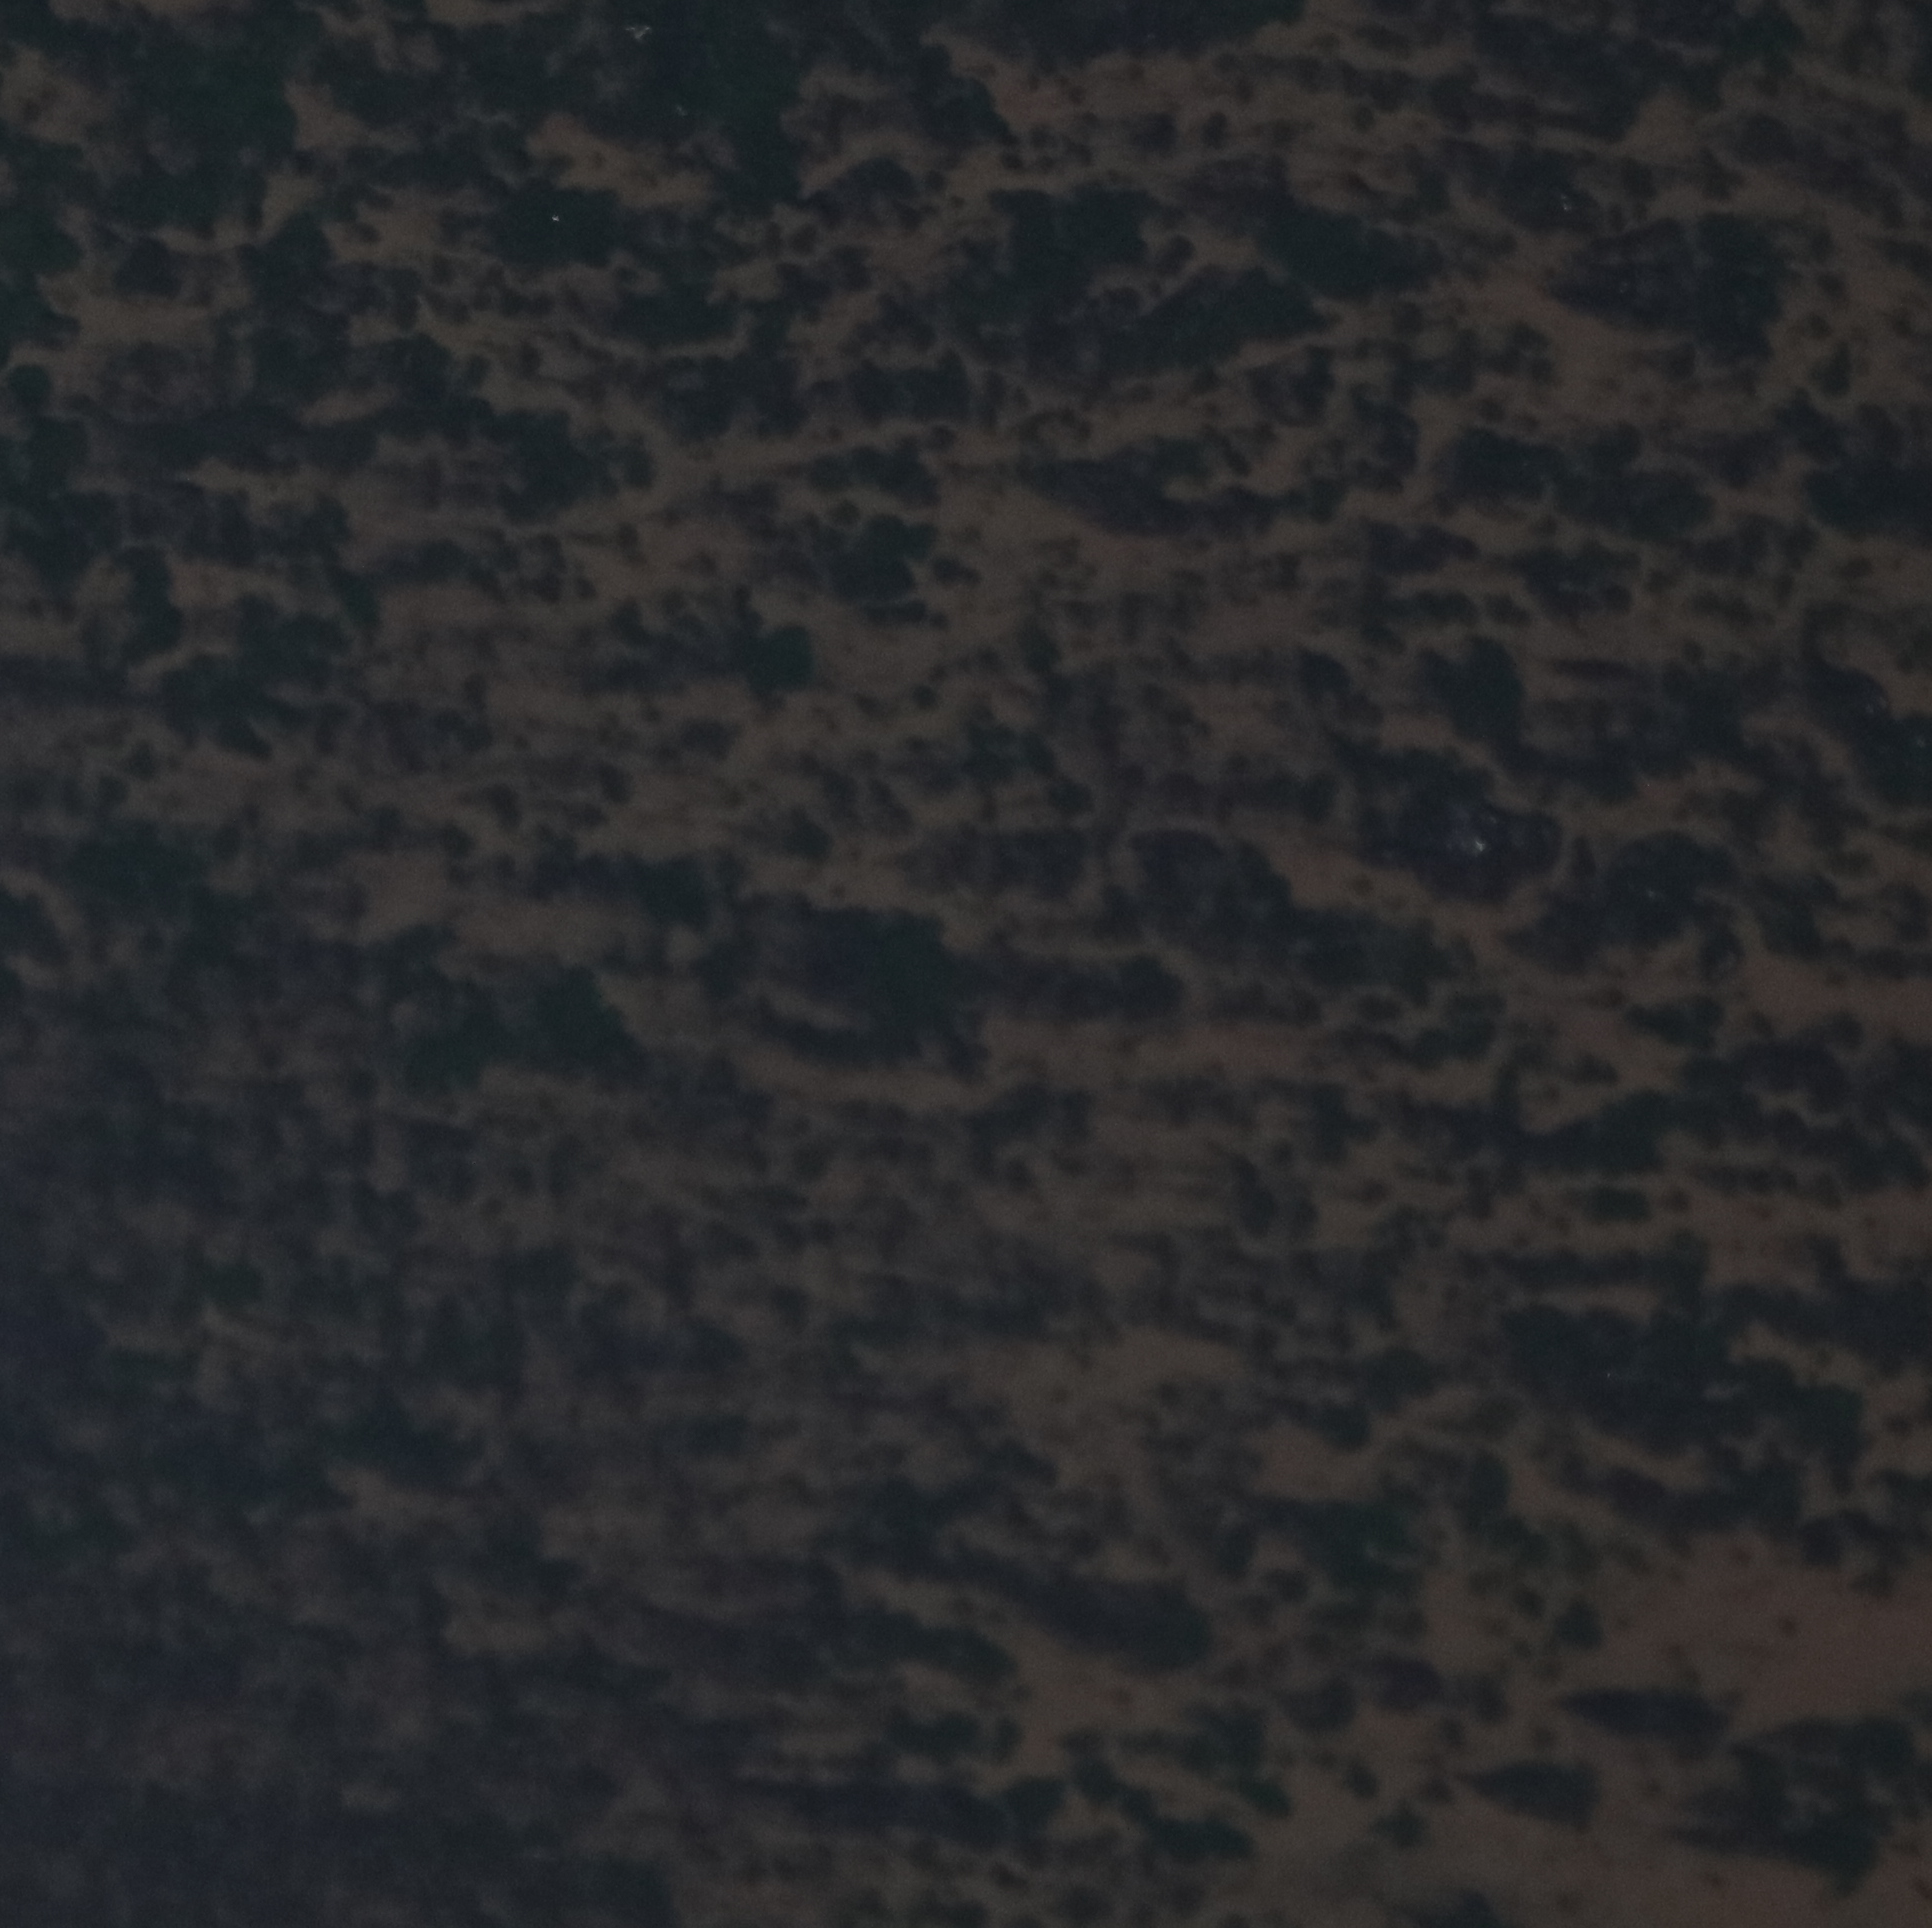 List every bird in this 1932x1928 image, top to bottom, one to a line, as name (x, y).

None